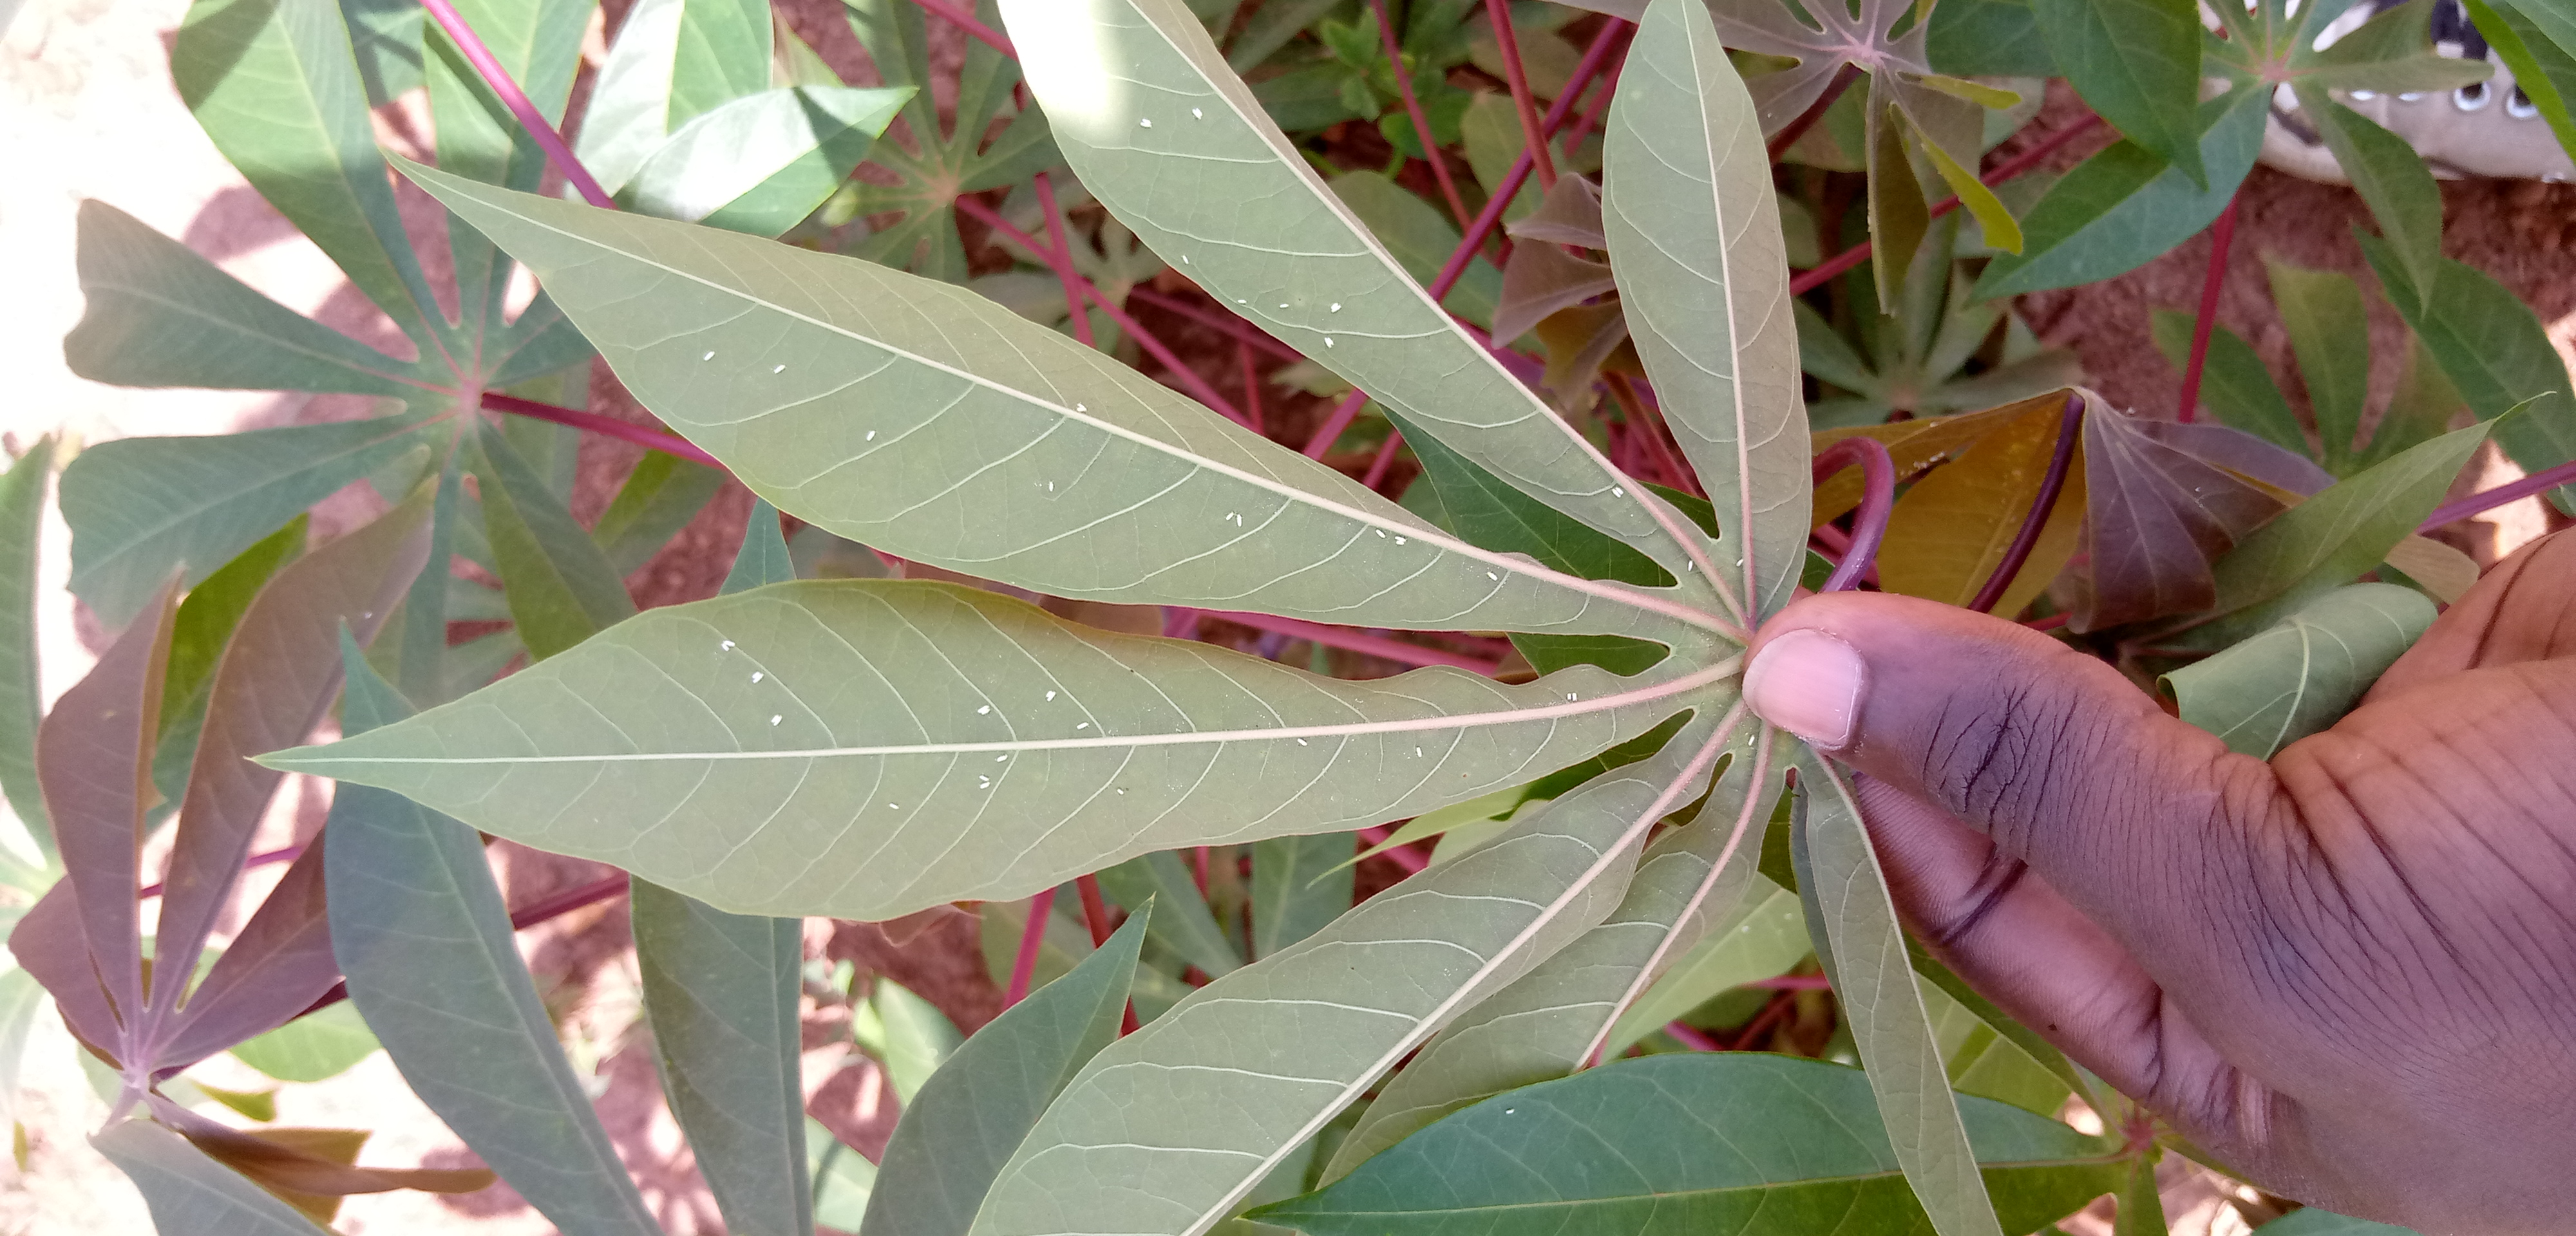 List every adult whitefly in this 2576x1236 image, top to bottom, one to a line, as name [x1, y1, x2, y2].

whitefly [1195, 106, 1203, 117]
whitefly [1191, 108, 1202, 120]
whitefly [1142, 118, 1153, 124]
whitefly [1139, 121, 1153, 129]
whitefly [1182, 254, 1189, 265]
whitefly [1236, 298, 1247, 304]
whitefly [1331, 302, 1339, 308]
whitefly [1278, 303, 1291, 309]
whitefly [1331, 304, 1341, 314]
whitefly [1323, 337, 1332, 350]
whitefly [1327, 337, 1335, 346]
whitefly [703, 350, 715, 361]
whitefly [772, 363, 786, 375]
whitefly [1076, 402, 1088, 413]
whitefly [866, 429, 878, 442]
whitefly [1047, 478, 1055, 493]
whitefly [1615, 486, 1624, 494]
whitefly [1611, 487, 1622, 498]
whitefly [1225, 510, 1234, 520]
whitefly [1236, 513, 1242, 527]
whitefly [1375, 527, 1385, 538]
whitefly [1394, 534, 1407, 541]
whitefly [1396, 540, 1405, 546]
whitefly [1687, 557, 1694, 572]
whitefly [1736, 557, 1745, 568]
whitefly [1486, 570, 1498, 581]
whitefly [723, 639, 736, 647]
whitefly [721, 642, 730, 652]
whitefly [752, 671, 761, 677]
whitefly [753, 673, 764, 684]
whitefly [1046, 689, 1054, 698]
whitefly [1048, 691, 1057, 702]
whitefly [1571, 691, 1578, 702]
whitefly [1566, 691, 1571, 700]
whitefly [978, 704, 989, 713]
whitefly [982, 707, 990, 715]
whitefly [770, 713, 782, 726]
whitefly [771, 714, 780, 722]
whitefly [1076, 721, 1090, 731]
whitefly [1747, 734, 1756, 747]
whitefly [1296, 737, 1309, 746]
whitefly [1415, 745, 1424, 758]
whitefly [996, 753, 1009, 763]
whitefly [978, 774, 990, 781]
whitefly [980, 782, 991, 790]
whitefly [1115, 787, 1125, 795]
whitefly [887, 801, 901, 810]
whitefly [1504, 1107, 1516, 1116]